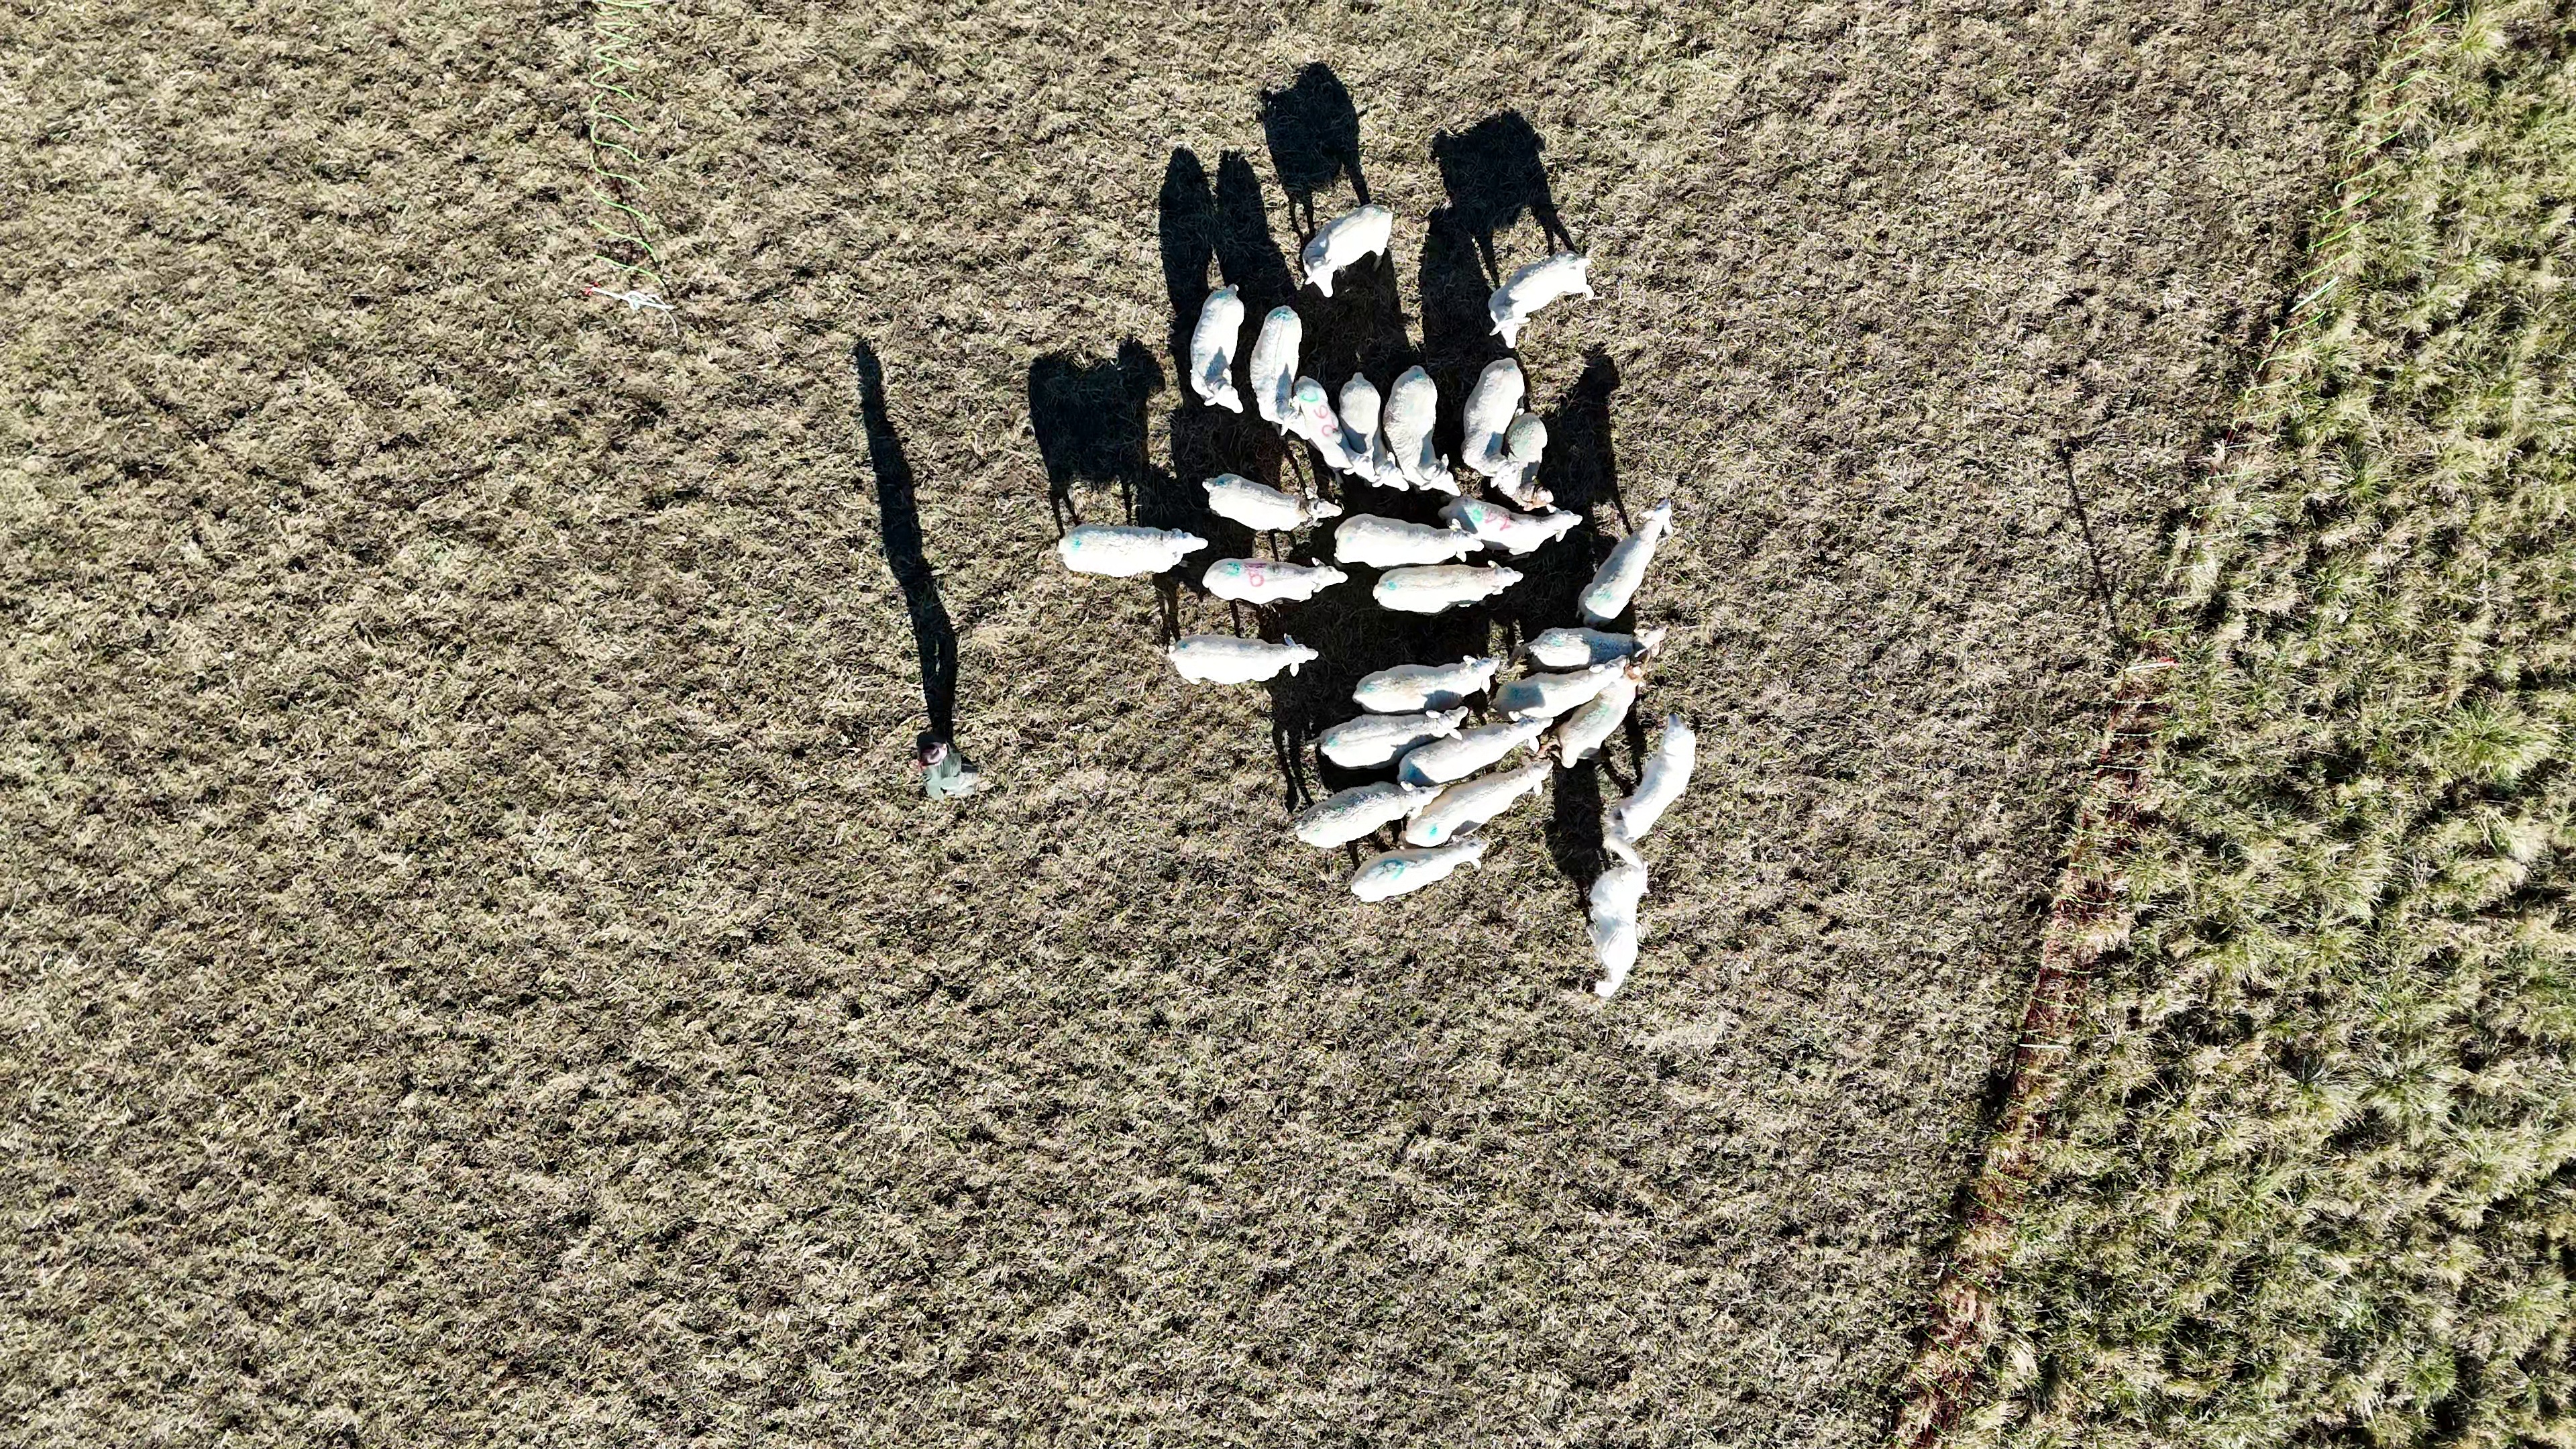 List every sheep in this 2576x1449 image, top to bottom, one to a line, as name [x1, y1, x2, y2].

sheep [1295, 203, 1397, 297]
sheep [1485, 251, 1594, 347]
sheep [1191, 284, 1249, 411]
sheep [1246, 305, 1305, 430]
sheep [1457, 358, 1527, 478]
sheep [1384, 367, 1444, 490]
sheep [1337, 373, 1387, 483]
sheep [1279, 376, 1354, 483]
sheep [1203, 474, 1342, 539]
sheep [1438, 496, 1582, 555]
sheep [1582, 502, 1676, 624]
sheep [1330, 514, 1494, 568]
sheep [1053, 525, 1210, 578]
sheep [1201, 557, 1352, 606]
sheep [1370, 561, 1525, 612]
sheep [1529, 623, 1671, 671]
sheep [1159, 633, 1320, 687]
sheep [1350, 653, 1507, 714]
sheep [1554, 664, 1642, 768]
sheep [1316, 706, 1472, 771]
sheep [1605, 714, 1699, 847]
sheep [1401, 757, 1556, 847]
sheep [1295, 780, 1444, 849]
sheep [1348, 836, 1491, 904]